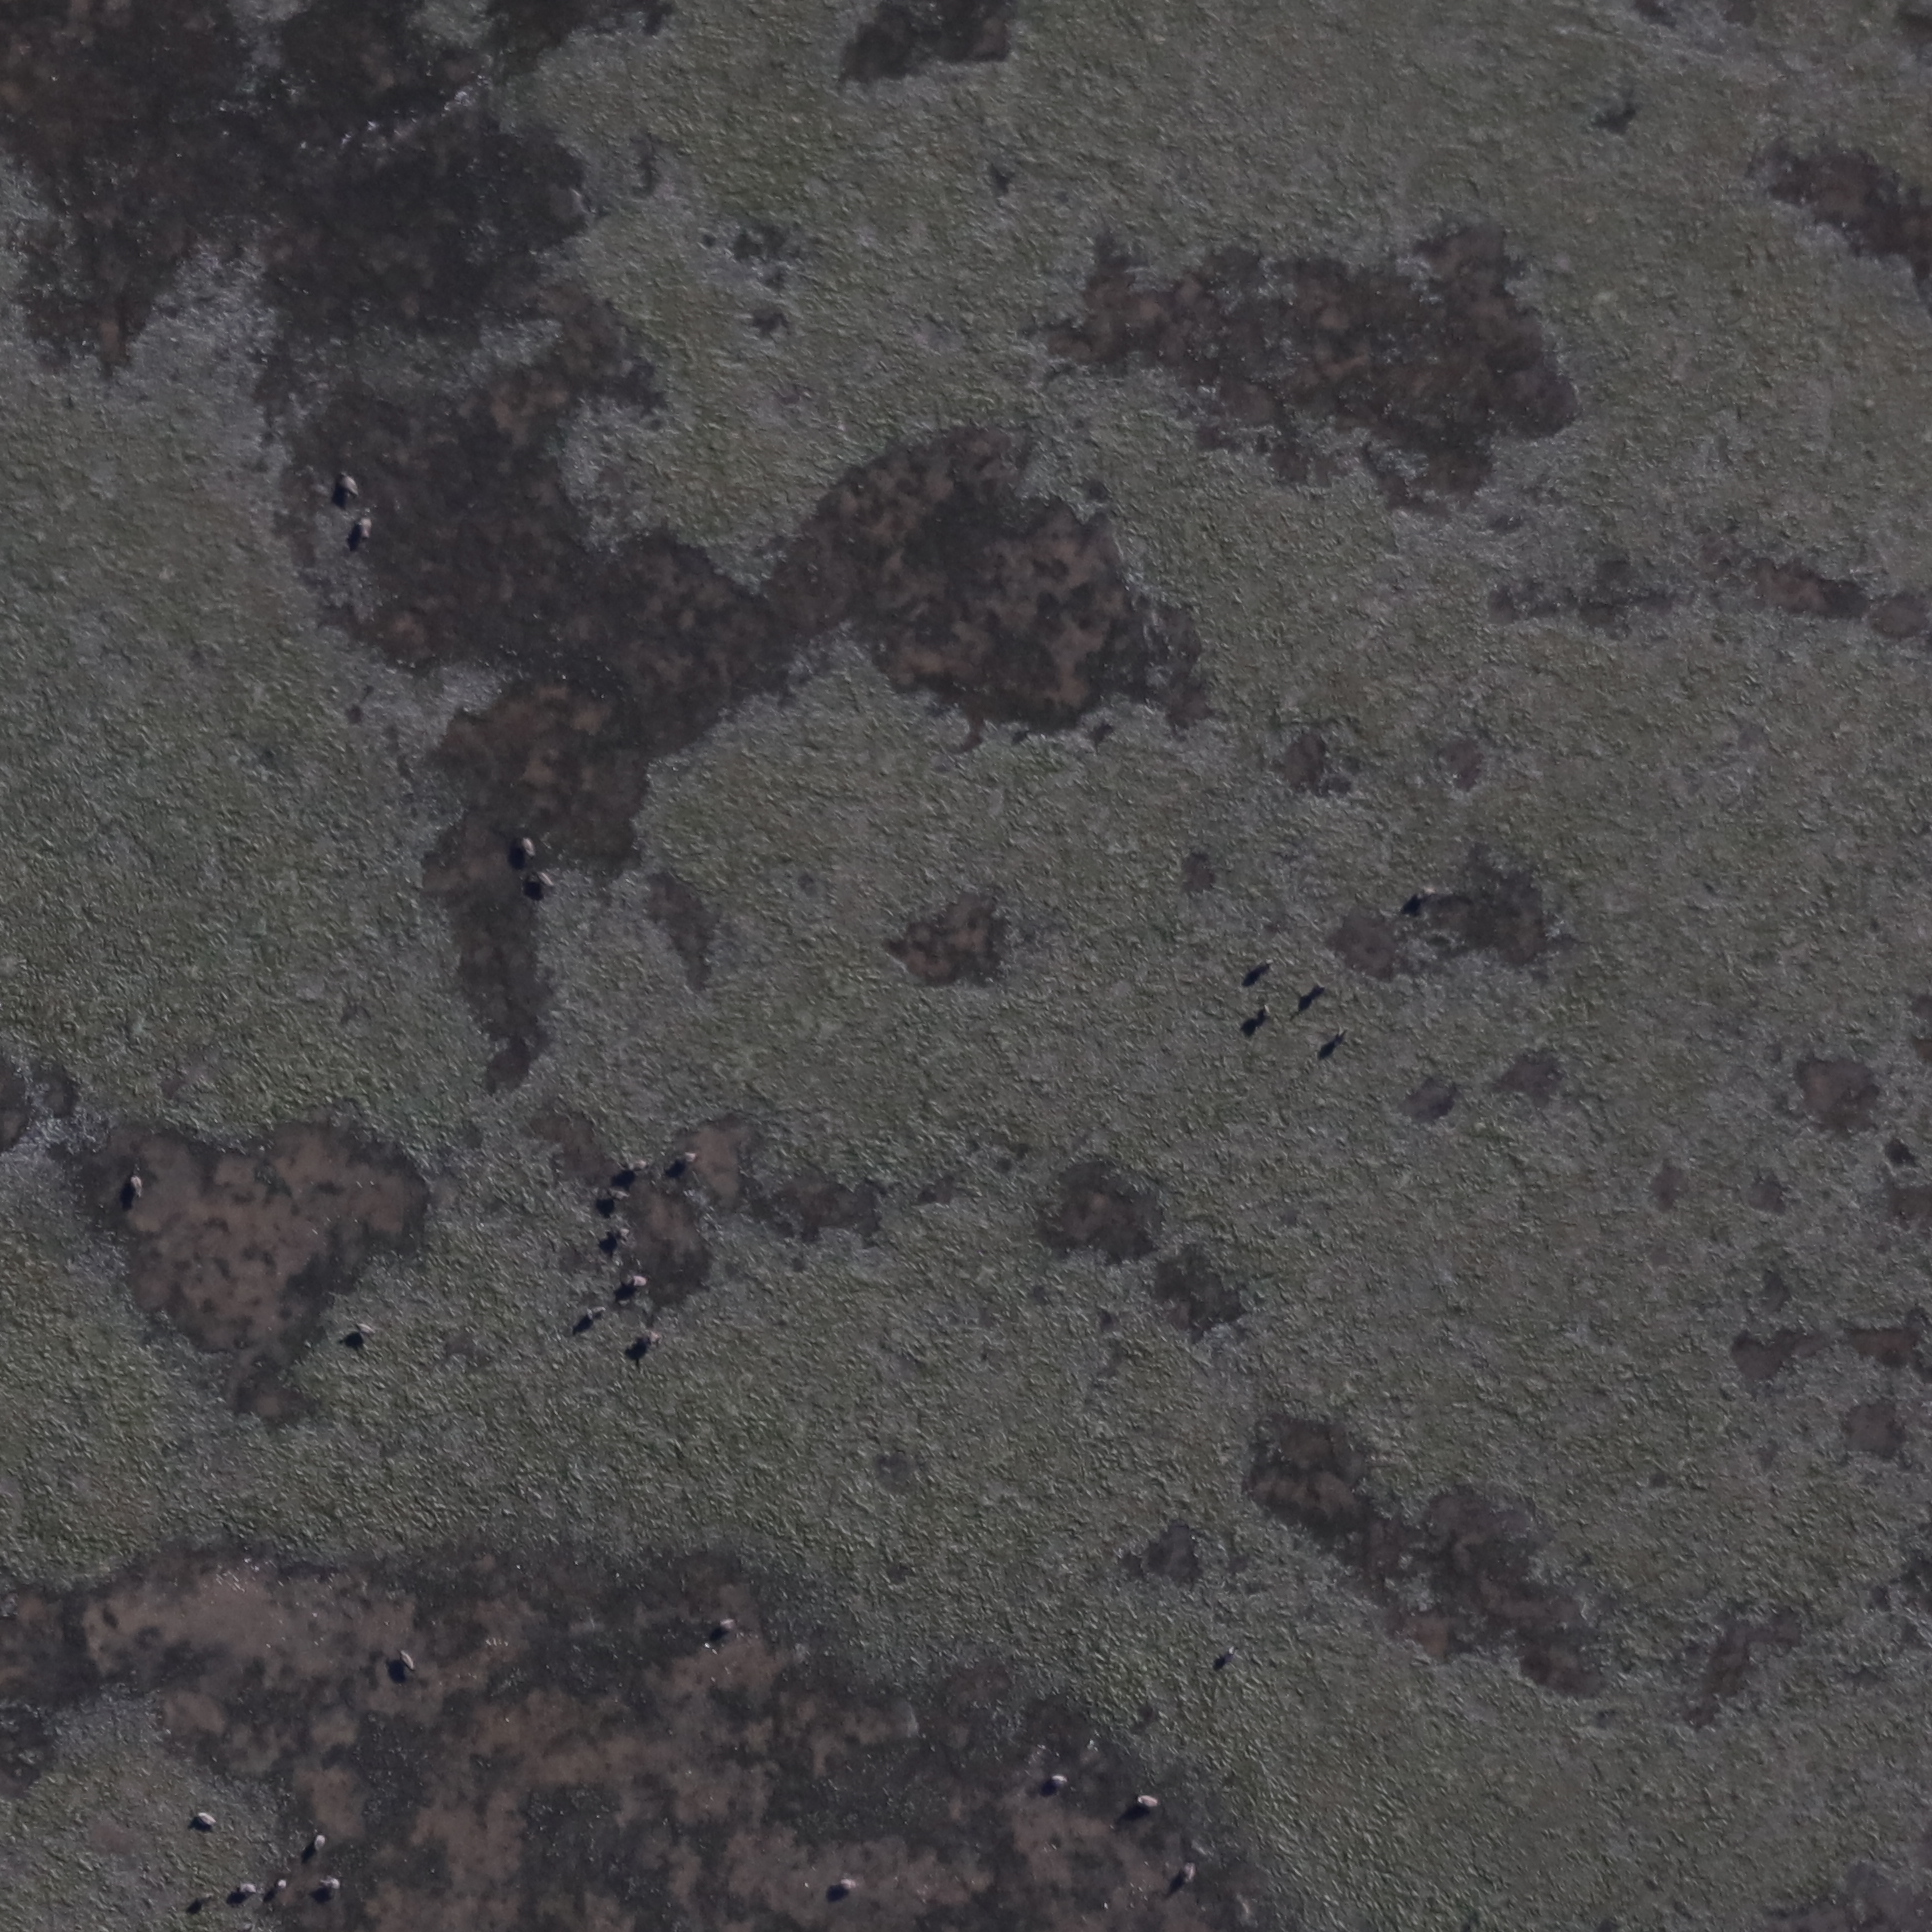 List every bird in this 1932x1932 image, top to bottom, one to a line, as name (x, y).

Canada goose (351, 486)
Canada goose (366, 529)
Canada goose (528, 845)
Canada goose (545, 879)
Canada goose (1425, 893)
Canada goose (1266, 958)
Canada goose (1327, 989)
Canada goose (1265, 1010)
Canada goose (1343, 1038)
Canada goose (688, 1157)
Canada goose (637, 1165)
Canada goose (139, 1184)
Canada goose (614, 1195)
Canada goose (621, 1236)
Canada goose (636, 1284)
Canada goose (593, 1313)
Canada goose (369, 1331)
Canada goose (651, 1341)
Canada goose (726, 1625)
Canada goose (1228, 1657)
Canada goose (407, 1660)
Canada goose (1059, 1780)
Canada goose (1145, 1801)
Canada goose (206, 1817)
Canada goose (321, 1841)
Canada goose (1191, 1871)
Canada goose (334, 1880)
Canada goose (282, 1882)
Canada goose (847, 1886)
Canada goose (244, 1892)
Canada goose (205, 1895)
Canada goose (247, 1929)